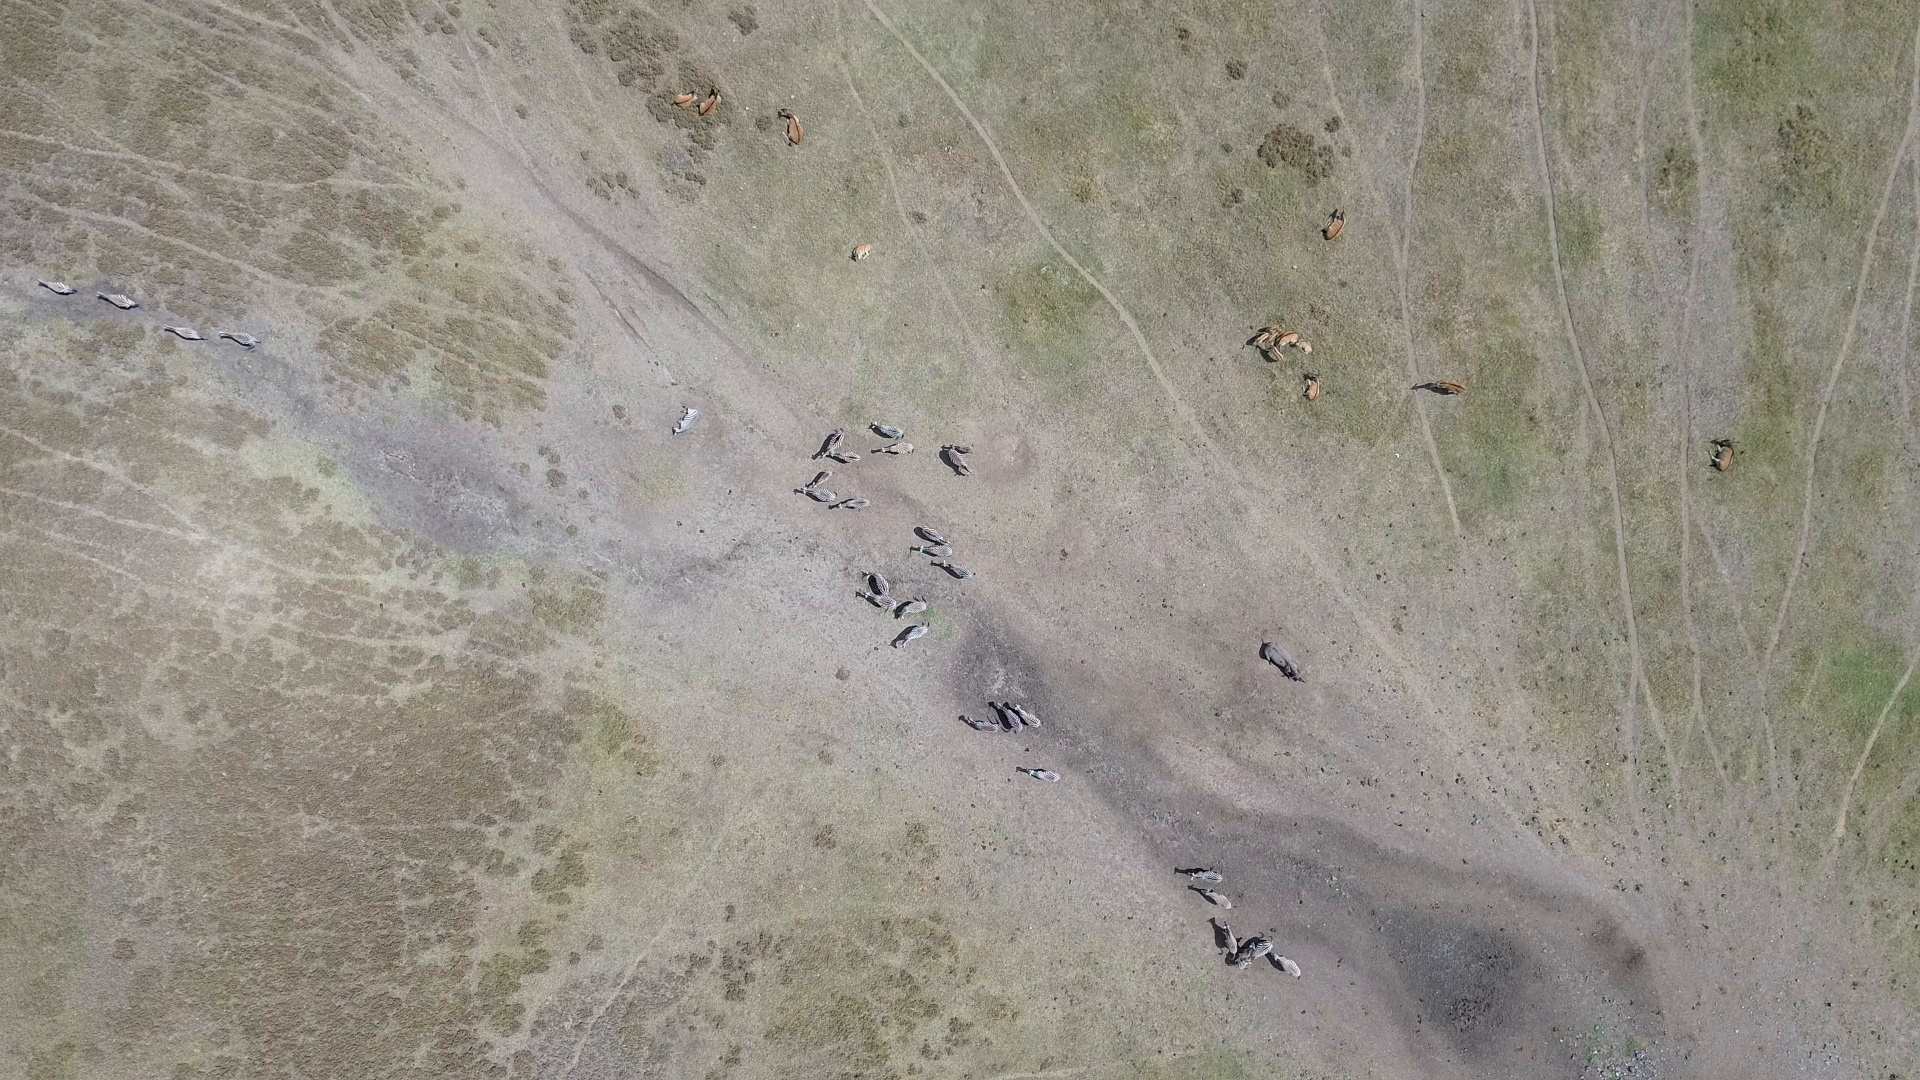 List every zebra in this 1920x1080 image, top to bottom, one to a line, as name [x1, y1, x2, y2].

zebra [36, 278, 78, 298]
zebra [93, 291, 141, 312]
zebra [162, 324, 205, 342]
zebra [224, 333, 256, 347]
zebra [674, 407, 696, 435]
zebra [873, 423, 902, 437]
zebra [819, 431, 847, 459]
zebra [873, 441, 913, 456]
zebra [950, 443, 975, 455]
zebra [832, 445, 854, 461]
zebra [946, 448, 977, 477]
zebra [811, 472, 837, 487]
zebra [801, 486, 836, 502]
zebra [835, 500, 867, 510]
zebra [917, 526, 945, 542]
zebra [918, 544, 952, 557]
zebra [942, 562, 969, 577]
zebra [866, 569, 890, 595]
zebra [863, 590, 895, 610]
zebra [895, 600, 925, 617]
zebra [894, 626, 924, 650]
zebra [1014, 702, 1042, 728]
zebra [1003, 707, 1027, 731]
zebra [967, 718, 1003, 731]
zebra [1023, 769, 1055, 781]
zebra [1194, 870, 1226, 884]
zebra [1202, 888, 1232, 911]
zebra [1222, 920, 1238, 952]
zebra [1236, 942, 1272, 968]
zebra [1272, 953, 1299, 975]